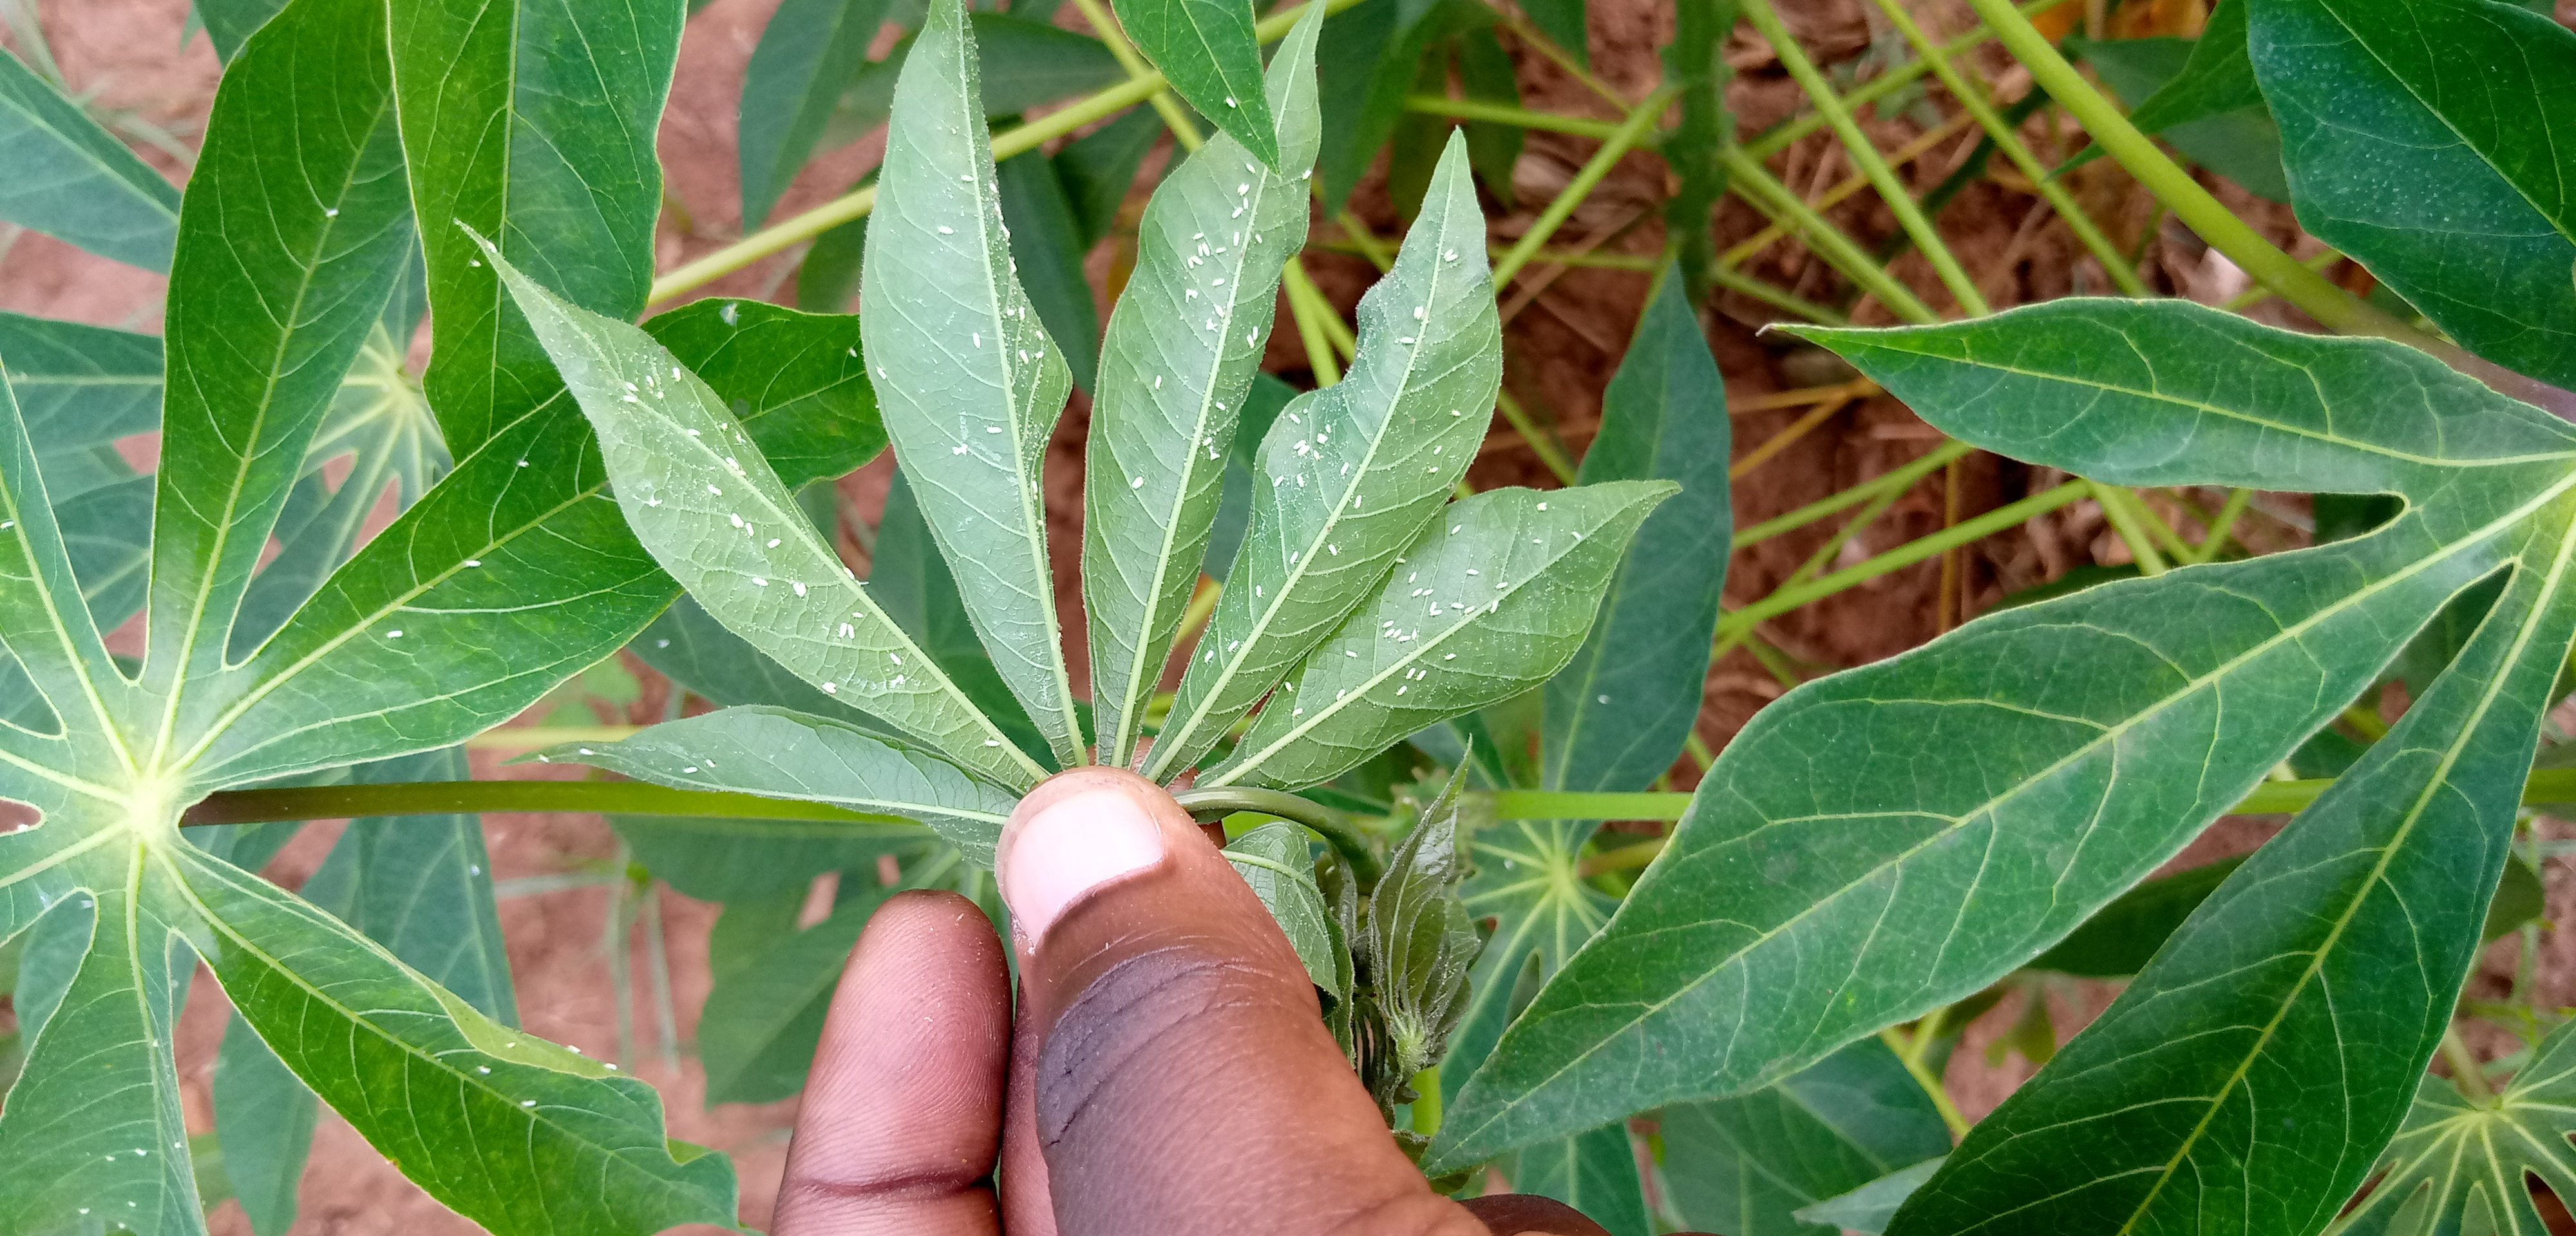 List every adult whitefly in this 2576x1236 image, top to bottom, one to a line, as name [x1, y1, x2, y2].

whitefly [1224, 95, 1236, 109]
whitefly [1244, 162, 1257, 174]
whitefly [1300, 168, 1313, 183]
whitefly [959, 172, 975, 183]
whitefly [987, 180, 999, 194]
whitefly [1238, 182, 1245, 192]
whitefly [1241, 182, 1251, 196]
whitefly [1242, 195, 1251, 211]
whitefly [1230, 205, 1245, 220]
whitefly [321, 207, 343, 221]
whitefly [1001, 223, 1012, 239]
whitefly [934, 223, 957, 237]
whitefly [1232, 229, 1241, 247]
whitefly [1191, 230, 1205, 241]
whitefly [1254, 232, 1264, 245]
whitefly [1201, 241, 1211, 257]
whitefly [1197, 243, 1204, 257]
whitefly [1214, 244, 1227, 254]
whitefly [1444, 247, 1455, 256]
whitefly [1445, 253, 1461, 265]
whitefly [1190, 254, 1205, 266]
whitefly [467, 256, 485, 274]
whitefly [1009, 256, 1018, 274]
whitefly [1186, 257, 1196, 270]
whitefly [1211, 276, 1227, 286]
whitefly [1183, 285, 1200, 305]
whitefly [717, 301, 741, 326]
whitefly [1018, 303, 1030, 322]
whitefly [1213, 303, 1227, 319]
whitefly [1412, 304, 1419, 318]
whitefly [1417, 304, 1425, 320]
whitefly [1005, 306, 1017, 317]
whitefly [1202, 315, 1220, 334]
whitefly [1251, 324, 1260, 341]
whitefly [1034, 329, 1046, 342]
whitefly [972, 331, 984, 350]
whitefly [1245, 334, 1256, 350]
whitefly [1398, 334, 1417, 346]
whitefly [847, 346, 860, 360]
whitefly [1018, 347, 1030, 365]
whitefly [1034, 350, 1046, 360]
whitefly [671, 364, 684, 383]
whitefly [875, 364, 888, 381]
whitefly [1153, 373, 1163, 391]
whitefly [645, 373, 656, 389]
whitefly [625, 380, 641, 393]
whitefly [654, 389, 667, 402]
whitefly [621, 394, 638, 405]
whitefly [1214, 400, 1228, 411]
whitefly [1449, 407, 1463, 418]
whitefly [1288, 411, 1301, 426]
whitefly [719, 420, 728, 431]
whitefly [1324, 422, 1332, 433]
whitefly [985, 424, 1003, 435]
whitefly [685, 427, 703, 438]
whitefly [734, 431, 748, 444]
whitefly [1316, 432, 1329, 440]
whitefly [1202, 435, 1215, 448]
whitefly [1316, 437, 1327, 444]
whitefly [1293, 438, 1306, 450]
whitefly [951, 442, 969, 458]
whitefly [1296, 443, 1312, 457]
whitefly [1432, 443, 1443, 456]
whitefly [1208, 444, 1222, 463]
whitefly [1312, 449, 1322, 461]
whitefly [511, 453, 534, 473]
whitefly [724, 454, 741, 471]
whitefly [1339, 460, 1350, 478]
whitefly [1427, 465, 1439, 475]
whitefly [1294, 471, 1309, 490]
whitefly [1271, 473, 1283, 489]
whitefly [1131, 474, 1145, 490]
whitefly [1030, 478, 1039, 494]
whitefly [706, 482, 724, 497]
whitefly [641, 492, 665, 507]
whitefly [1353, 492, 1364, 510]
whitefly [1032, 494, 1039, 502]
whitefly [1535, 501, 1548, 507]
whitefly [1537, 507, 1548, 513]
whitefly [729, 512, 745, 529]
whitefly [1, 518, 15, 534]
whitefly [1036, 518, 1045, 528]
whitefly [744, 521, 755, 538]
whitefly [1449, 523, 1464, 536]
whitefly [1569, 529, 1584, 541]
whitefly [765, 536, 784, 550]
whitefly [1531, 536, 1543, 547]
whitefly [1327, 541, 1340, 557]
whitefly [1288, 548, 1301, 566]
whitefly [460, 557, 484, 573]
whitefly [841, 565, 856, 580]
whitefly [1464, 567, 1481, 577]
whitefly [1407, 569, 1419, 585]
whitefly [750, 576, 770, 588]
whitefly [1494, 580, 1509, 590]
whitefly [793, 581, 808, 599]
whitefly [1254, 583, 1265, 600]
whitefly [1422, 586, 1436, 597]
whitefly [1410, 586, 1425, 600]
whitefly [1429, 599, 1439, 610]
whitefly [1449, 601, 1464, 610]
whitefly [1430, 607, 1444, 617]
whitefly [850, 610, 865, 619]
whitefly [1381, 619, 1396, 628]
whitefly [837, 621, 848, 639]
whitefly [847, 623, 856, 640]
whitefly [380, 625, 406, 646]
whitefly [1383, 627, 1396, 641]
whitefly [1392, 627, 1403, 640]
whitefly [1411, 627, 1419, 642]
whitefly [1397, 634, 1412, 643]
whitefly [657, 635, 672, 650]
whitefly [1227, 636, 1238, 653]
whitefly [1344, 648, 1359, 660]
whitefly [1202, 649, 1215, 666]
whitefly [1443, 650, 1458, 663]
whitefly [889, 651, 902, 667]
whitefly [1405, 666, 1417, 682]
whitefly [1416, 668, 1428, 682]
whitefly [890, 672, 905, 686]
whitefly [1283, 679, 1294, 695]
whitefly [824, 682, 837, 688]
whitefly [821, 683, 837, 694]
whitefly [1395, 684, 1408, 698]
whitefly [1335, 688, 1347, 703]
whitefly [1595, 692, 1611, 707]
whitefly [1289, 706, 1303, 718]
whitefly [983, 738, 1000, 748]
whitefly [578, 747, 594, 757]
whitefly [536, 753, 551, 765]
whitefly [704, 757, 717, 769]
whitefly [683, 762, 698, 774]
whitefly [16, 823, 30, 832]
whitefly [471, 863, 481, 879]
whitefly [1323, 864, 1338, 878]
whitefly [151, 1038, 160, 1049]
whitefly [505, 1041, 516, 1049]
whitefly [566, 1043, 582, 1055]
whitefly [603, 1062, 618, 1072]
whitefly [478, 1064, 492, 1076]
whitefly [518, 1098, 537, 1108]
whitefly [173, 1141, 182, 1150]
whitefly [133, 1146, 149, 1157]
whitefly [104, 1154, 116, 1163]
whitefly [126, 1199, 137, 1209]
whitefly [76, 1206, 91, 1217]